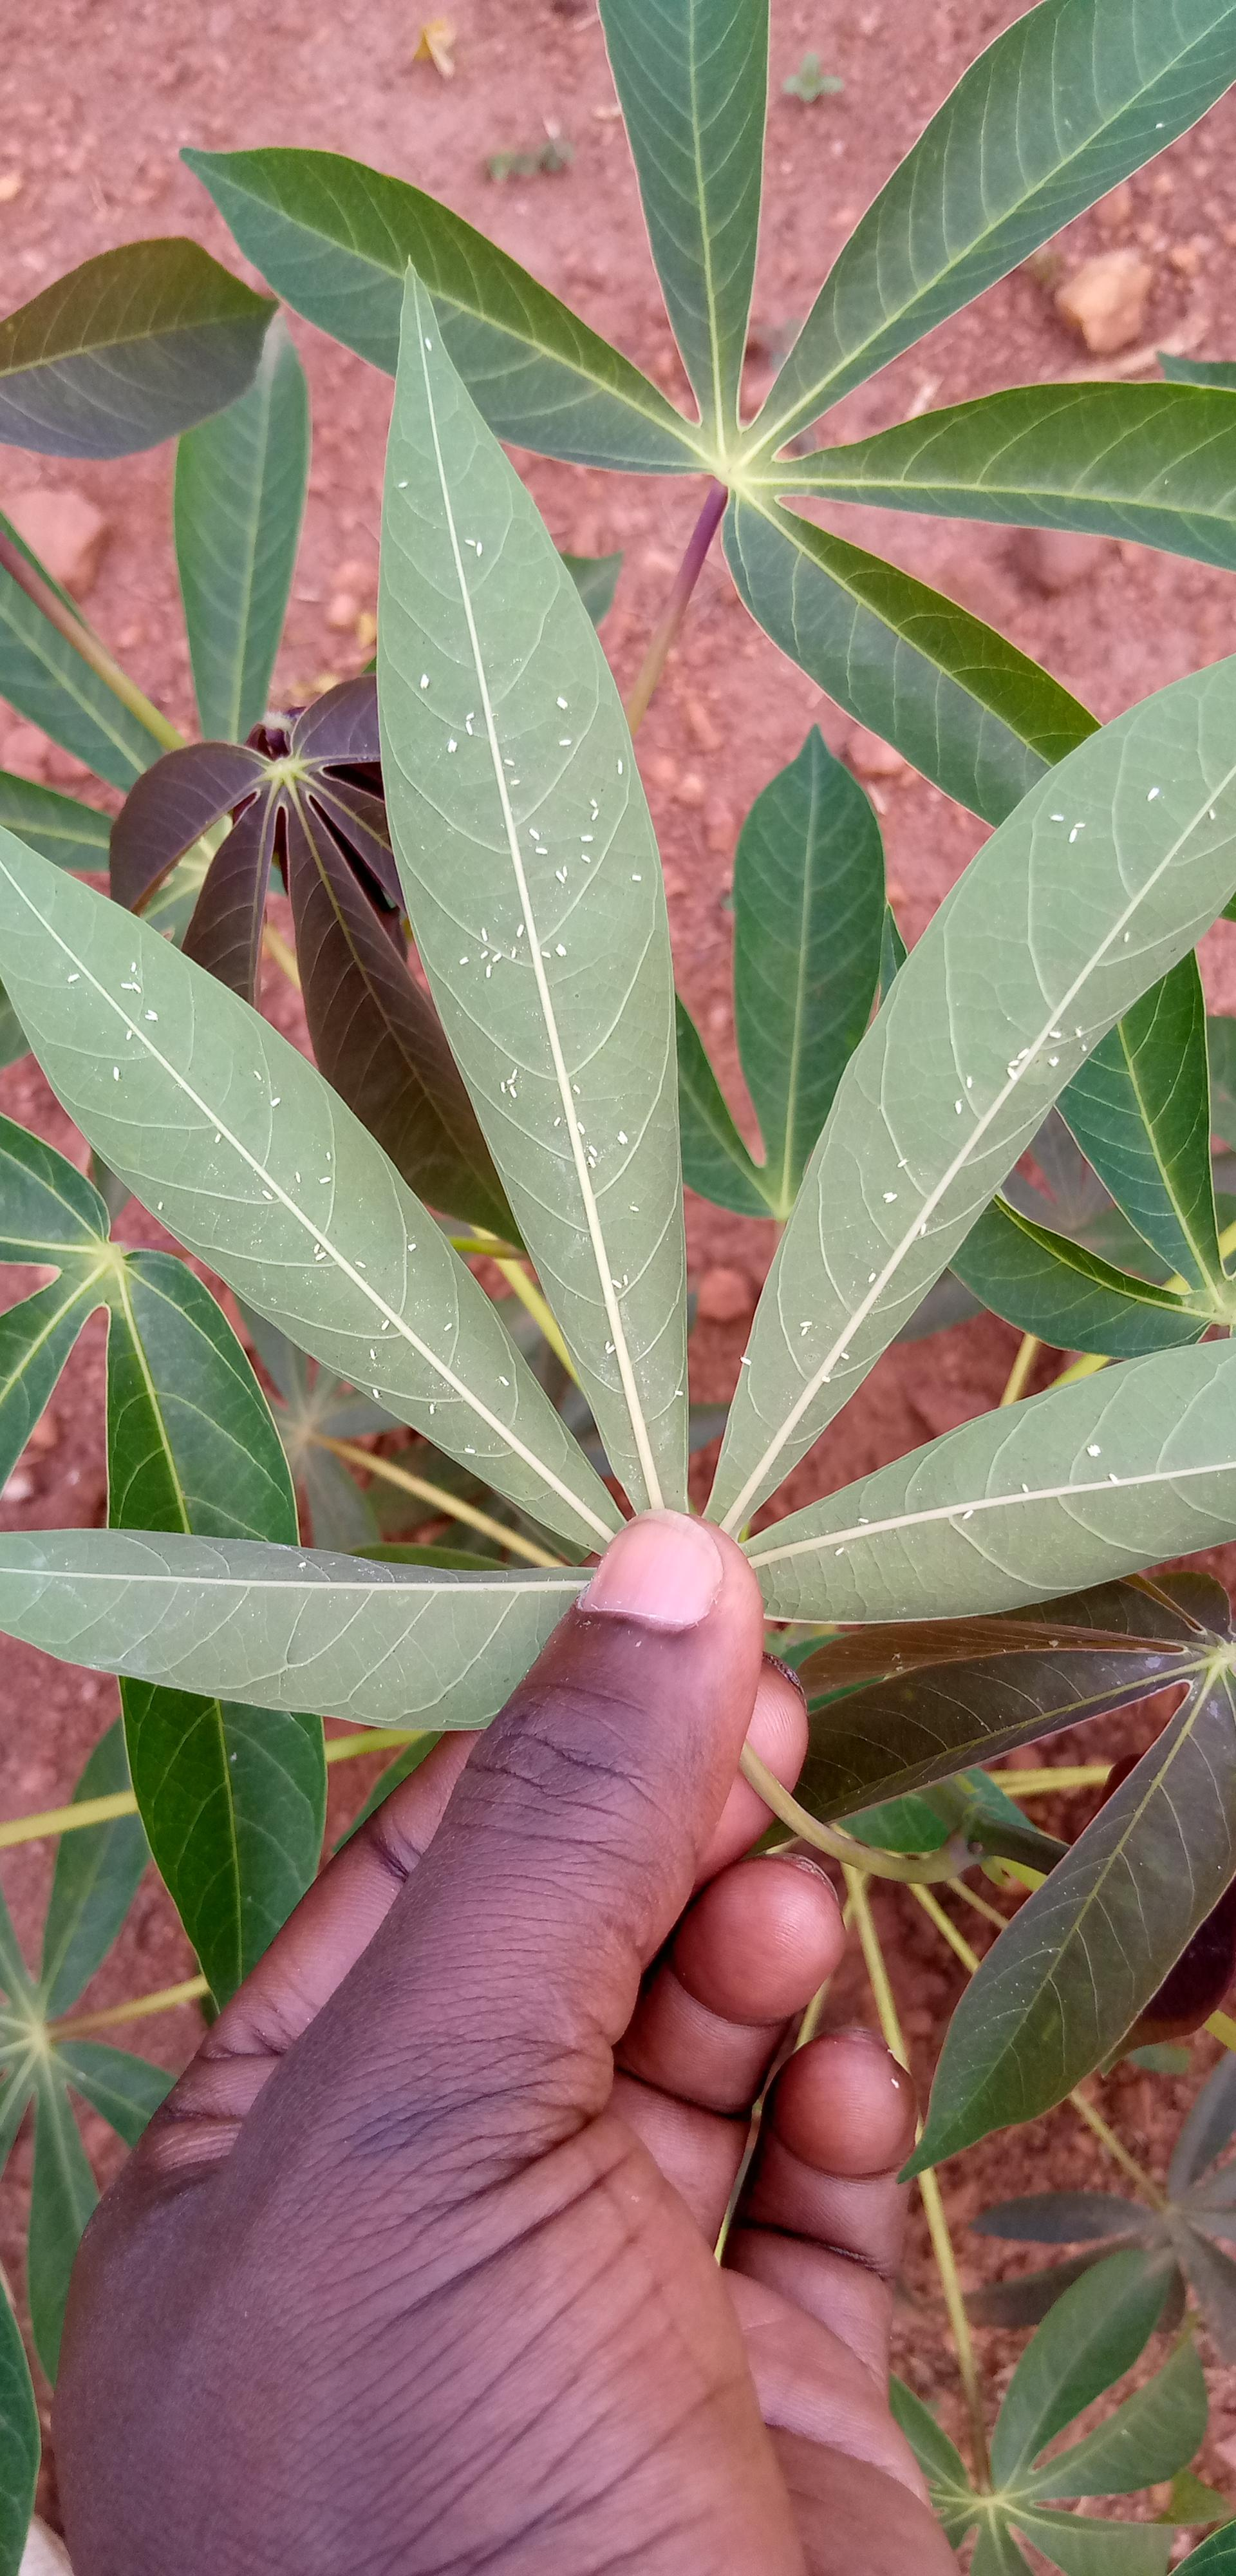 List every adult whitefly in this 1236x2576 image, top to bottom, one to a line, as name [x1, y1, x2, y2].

whitefly [1153, 120, 1166, 132]
whitefly [423, 334, 434, 354]
whitefly [395, 478, 411, 493]
whitefly [462, 535, 476, 547]
whitefly [475, 540, 484, 558]
whitefly [418, 673, 431, 690]
whitefly [554, 694, 570, 711]
whitefly [464, 710, 475, 721]
whitefly [464, 720, 475, 737]
whitefly [445, 737, 459, 755]
whitefly [558, 737, 574, 748]
whitefly [615, 756, 625, 778]
whitefly [500, 757, 516, 766]
whitefly [507, 778, 521, 788]
whitefly [1144, 784, 1161, 805]
whitefly [1204, 806, 1219, 825]
whitefly [588, 807, 601, 824]
whitefly [1047, 811, 1065, 826]
whitefly [1071, 820, 1089, 831]
whitefly [526, 825, 541, 842]
whitefly [1065, 826, 1081, 848]
whitefly [577, 832, 597, 846]
whitefly [532, 845, 550, 857]
whitefly [578, 852, 592, 867]
whitefly [560, 864, 568, 876]
whitefly [554, 868, 566, 885]
whitefly [628, 870, 643, 885]
whitefly [514, 922, 527, 938]
whitefly [478, 925, 490, 944]
whitefly [1121, 928, 1133, 947]
whitefly [552, 942, 572, 960]
whitefly [507, 944, 520, 961]
whitefly [539, 947, 553, 962]
whitefly [478, 949, 489, 963]
whitefly [491, 951, 503, 964]
whitefly [457, 954, 471, 968]
whitefly [127, 958, 139, 976]
whitefly [482, 963, 496, 980]
whitefly [66, 968, 80, 985]
whitefly [118, 980, 133, 991]
whitefly [130, 980, 144, 995]
whitefly [142, 1006, 160, 1025]
whitefly [1071, 1025, 1085, 1041]
whitefly [123, 1027, 136, 1041]
whitefly [1046, 1029, 1062, 1042]
whitefly [1078, 1042, 1088, 1055]
whitefly [1016, 1046, 1030, 1062]
whitefly [1045, 1055, 1061, 1070]
whitefly [1006, 1057, 1019, 1070]
whitefly [109, 1063, 123, 1084]
whitefly [509, 1066, 519, 1081]
whitefly [1004, 1066, 1021, 1084]
whitefly [250, 1066, 266, 1083]
whitefly [963, 1073, 973, 1090]
whitefly [498, 1078, 508, 1095]
whitefly [570, 1081, 582, 1096]
whitefly [507, 1083, 520, 1100]
whitefly [267, 1095, 283, 1110]
whitefly [951, 1099, 967, 1117]
whitefly [551, 1113, 565, 1130]
whitefly [574, 1118, 590, 1137]
whitefly [615, 1127, 632, 1148]
whitefly [211, 1130, 224, 1146]
whitefly [586, 1143, 598, 1157]
whitefly [323, 1148, 336, 1164]
whitefly [586, 1154, 597, 1170]
whitefly [895, 1157, 906, 1171]
whitefly [292, 1169, 304, 1185]
whitefly [316, 1175, 334, 1188]
whitefly [259, 1188, 276, 1202]
whitefly [881, 1190, 901, 1205]
whitefly [154, 1198, 165, 1213]
whitefly [626, 1200, 640, 1216]
whitefly [919, 1220, 930, 1239]
whitefly [404, 1238, 420, 1255]
whitefly [312, 1241, 319, 1254]
whitefly [313, 1251, 329, 1264]
whitefly [352, 1258, 369, 1271]
whitefly [865, 1271, 882, 1285]
whitefly [619, 1272, 632, 1290]
whitefly [608, 1276, 623, 1293]
whitefly [379, 1317, 394, 1334]
whitefly [798, 1319, 814, 1329]
whitefly [442, 1320, 455, 1335]
whitefly [799, 1326, 810, 1337]
whitefly [602, 1337, 617, 1358]
whitefly [367, 1347, 378, 1362]
whitefly [838, 1350, 852, 1361]
whitefly [737, 1353, 753, 1368]
whitefly [496, 1372, 512, 1390]
whitefly [819, 1374, 831, 1387]
whitefly [368, 1386, 384, 1401]
whitefly [671, 1386, 686, 1399]
whitefly [426, 1401, 438, 1419]
whitefly [1085, 1442, 1095, 1460]
whitefly [1089, 1442, 1101, 1456]
whitefly [462, 1446, 478, 1456]
whitefly [1105, 1470, 1123, 1487]
whitefly [1018, 1479, 1032, 1497]
whitefly [959, 1508, 978, 1523]
whitefly [856, 1513, 870, 1526]
whitefly [831, 1546, 848, 1558]
whitefly [294, 1558, 310, 1571]